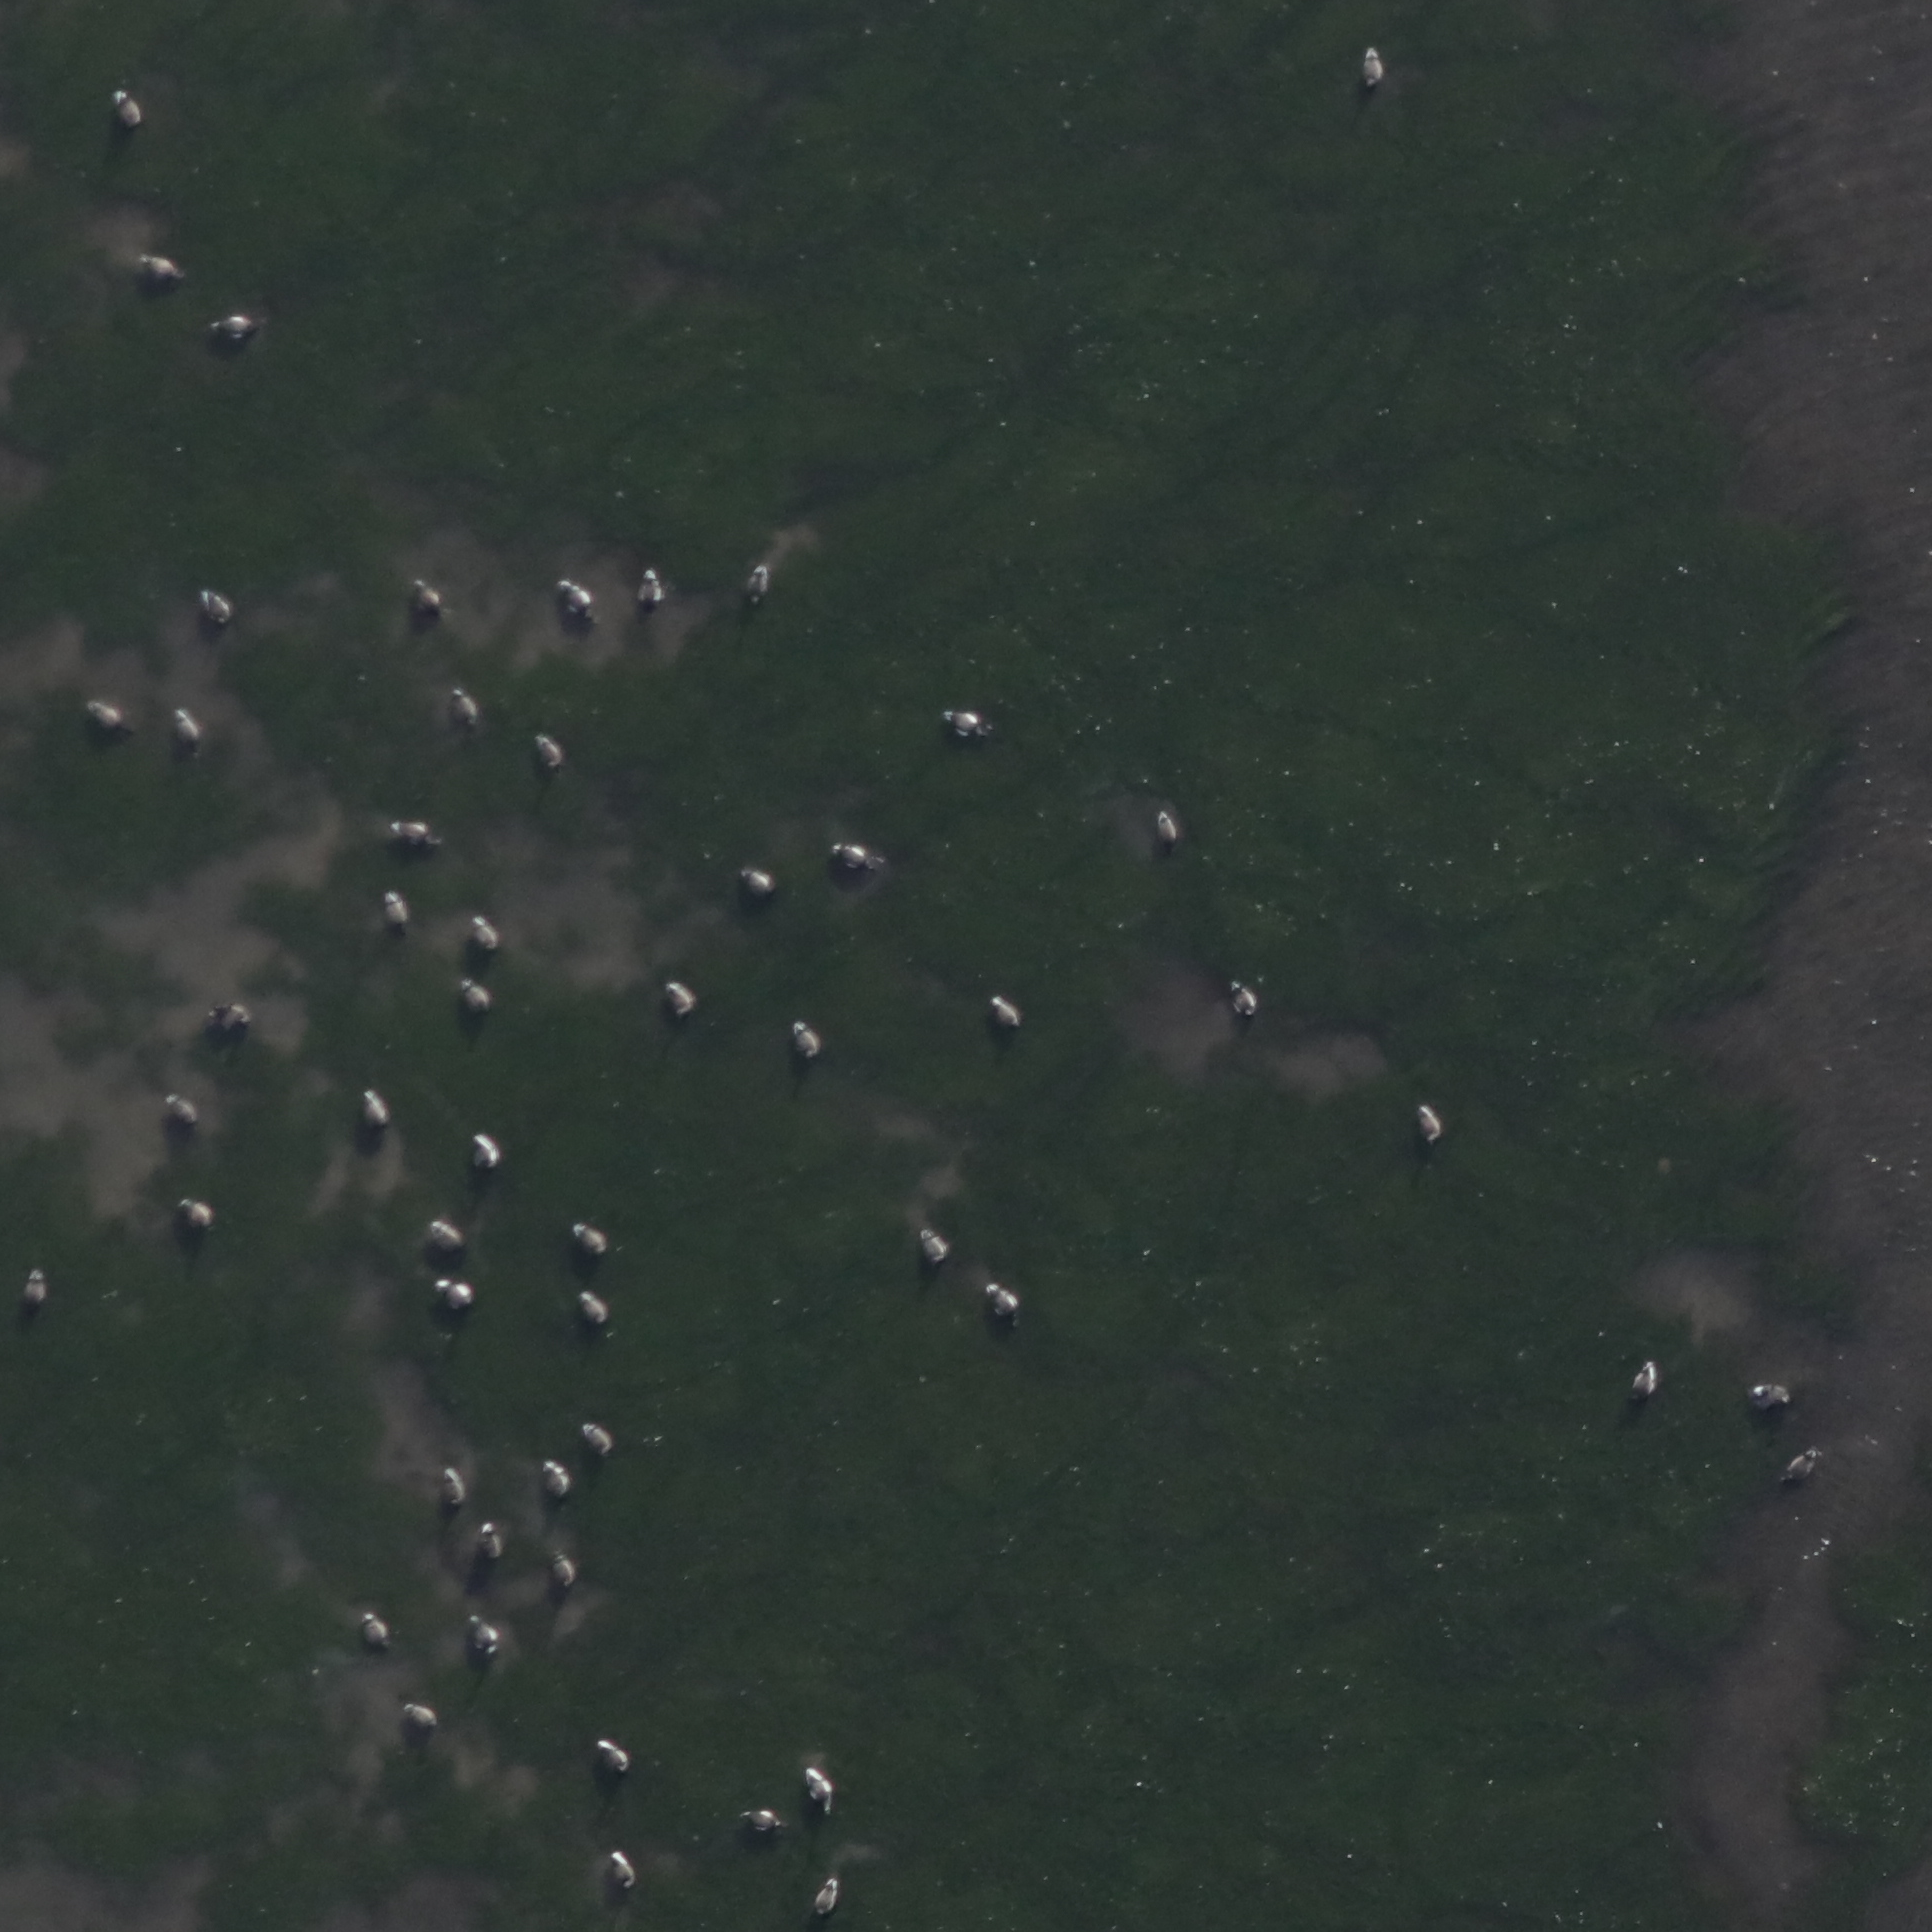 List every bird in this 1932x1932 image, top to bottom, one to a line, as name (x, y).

brant (1371, 70)
brant (127, 110)
brant (160, 269)
brant (237, 328)
brant (757, 585)
brant (650, 592)
brant (430, 599)
brant (577, 600)
brant (218, 610)
brant (463, 709)
brant (106, 717)
brant (964, 724)
brant (189, 732)
brant (550, 752)
brant (1168, 831)
brant (414, 835)
brant (857, 859)
brant (757, 884)
brant (397, 914)
brant (488, 934)
brant (477, 1000)
brant (680, 1000)
brant (1243, 1001)
brant (1006, 1014)
brant (232, 1019)
brant (808, 1043)
brant (184, 1113)
brant (376, 1113)
brant (1429, 1125)
brant (483, 1152)
brant (196, 1217)
brant (447, 1236)
brant (592, 1243)
brant (933, 1247)
brant (36, 1292)
brant (458, 1292)
brant (1003, 1304)
brant (594, 1309)
brant (1643, 1382)
brant (1770, 1397)
brant (599, 1439)
brant (1798, 1468)
brant (555, 1484)
brant (458, 1487)
brant (492, 1545)
brant (564, 1575)
brant (374, 1634)
brant (487, 1636)
brant (420, 1717)
brant (615, 1756)
brant (820, 1790)
brant (763, 1821)
brant (622, 1870)
brant (826, 1900)